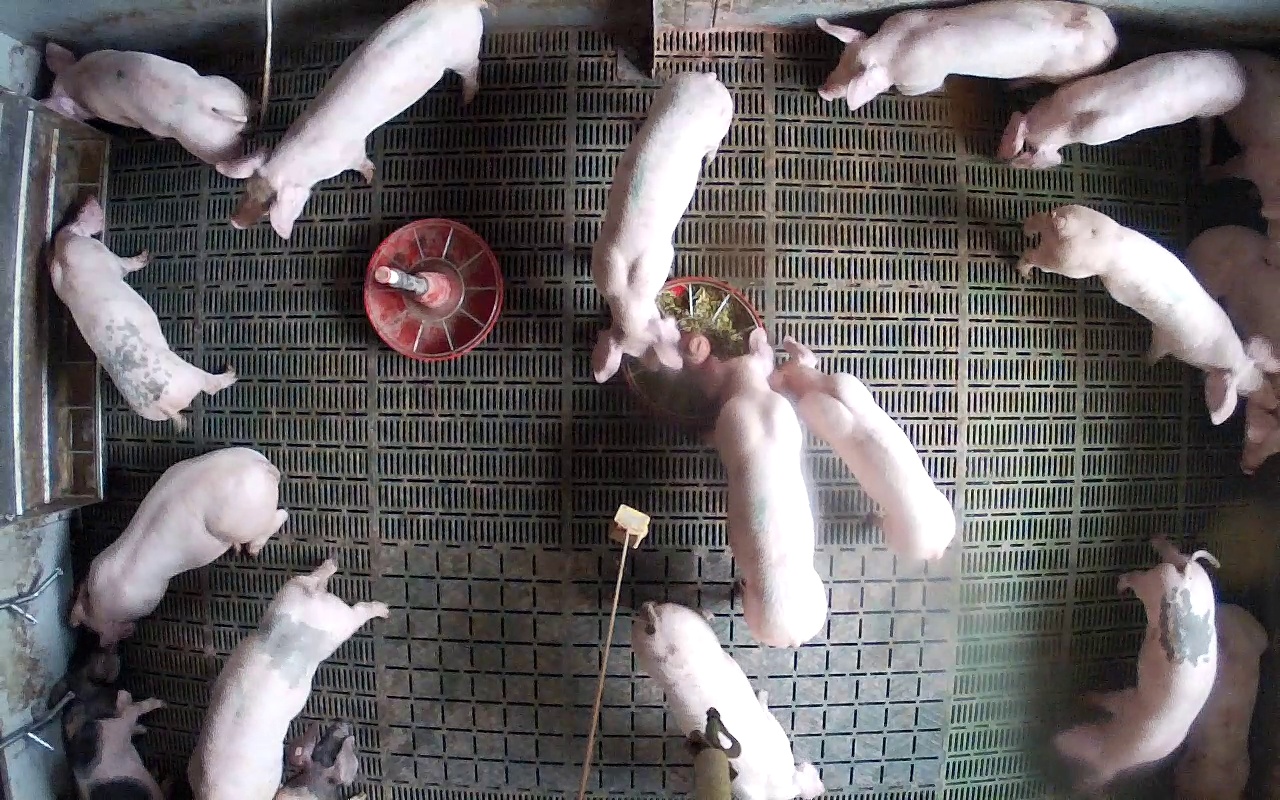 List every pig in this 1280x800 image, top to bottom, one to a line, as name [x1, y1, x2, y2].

pig [217, 0, 488, 240]
pig [814, 1, 1116, 110]
pig [40, 41, 260, 167]
pig [1198, 49, 1279, 241]
pig [997, 50, 1246, 171]
pig [593, 72, 735, 384]
pig [47, 198, 240, 431]
pig [1018, 205, 1279, 424]
pig [1187, 225, 1279, 474]
pig [696, 329, 828, 649]
pig [766, 335, 956, 563]
pig [70, 446, 288, 651]
pig [1051, 536, 1221, 797]
pig [187, 556, 391, 799]
pig [632, 602, 826, 799]
pig [1172, 603, 1267, 797]
pig [46, 654, 164, 799]
pig [272, 718, 370, 799]